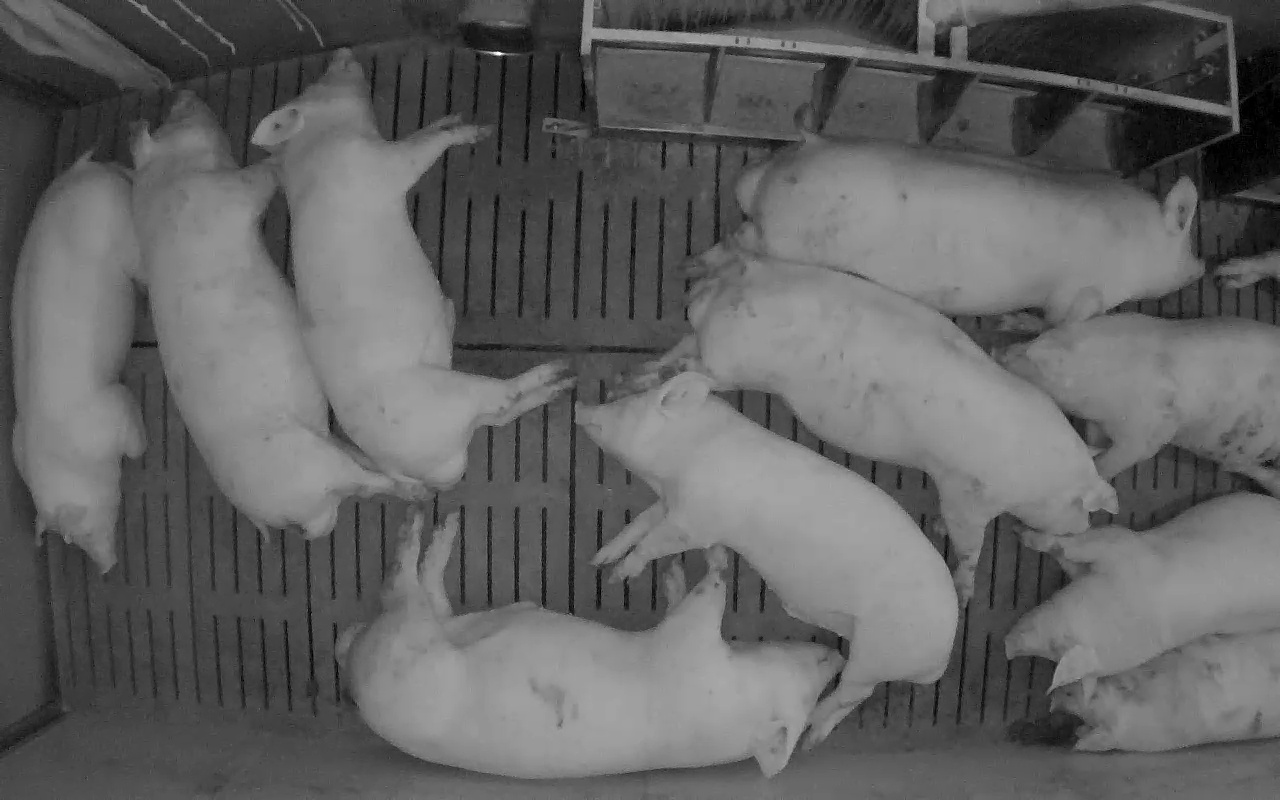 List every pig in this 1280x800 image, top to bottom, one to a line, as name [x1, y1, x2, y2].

pig [249, 47, 574, 491]
pig [110, 88, 436, 548]
pig [673, 103, 1209, 334]
pig [9, 135, 147, 577]
pig [598, 235, 1118, 611]
pig [986, 285, 1279, 480]
pig [573, 371, 960, 752]
pig [1002, 498, 1279, 709]
pig [335, 503, 848, 781]
pig [1046, 631, 1276, 753]